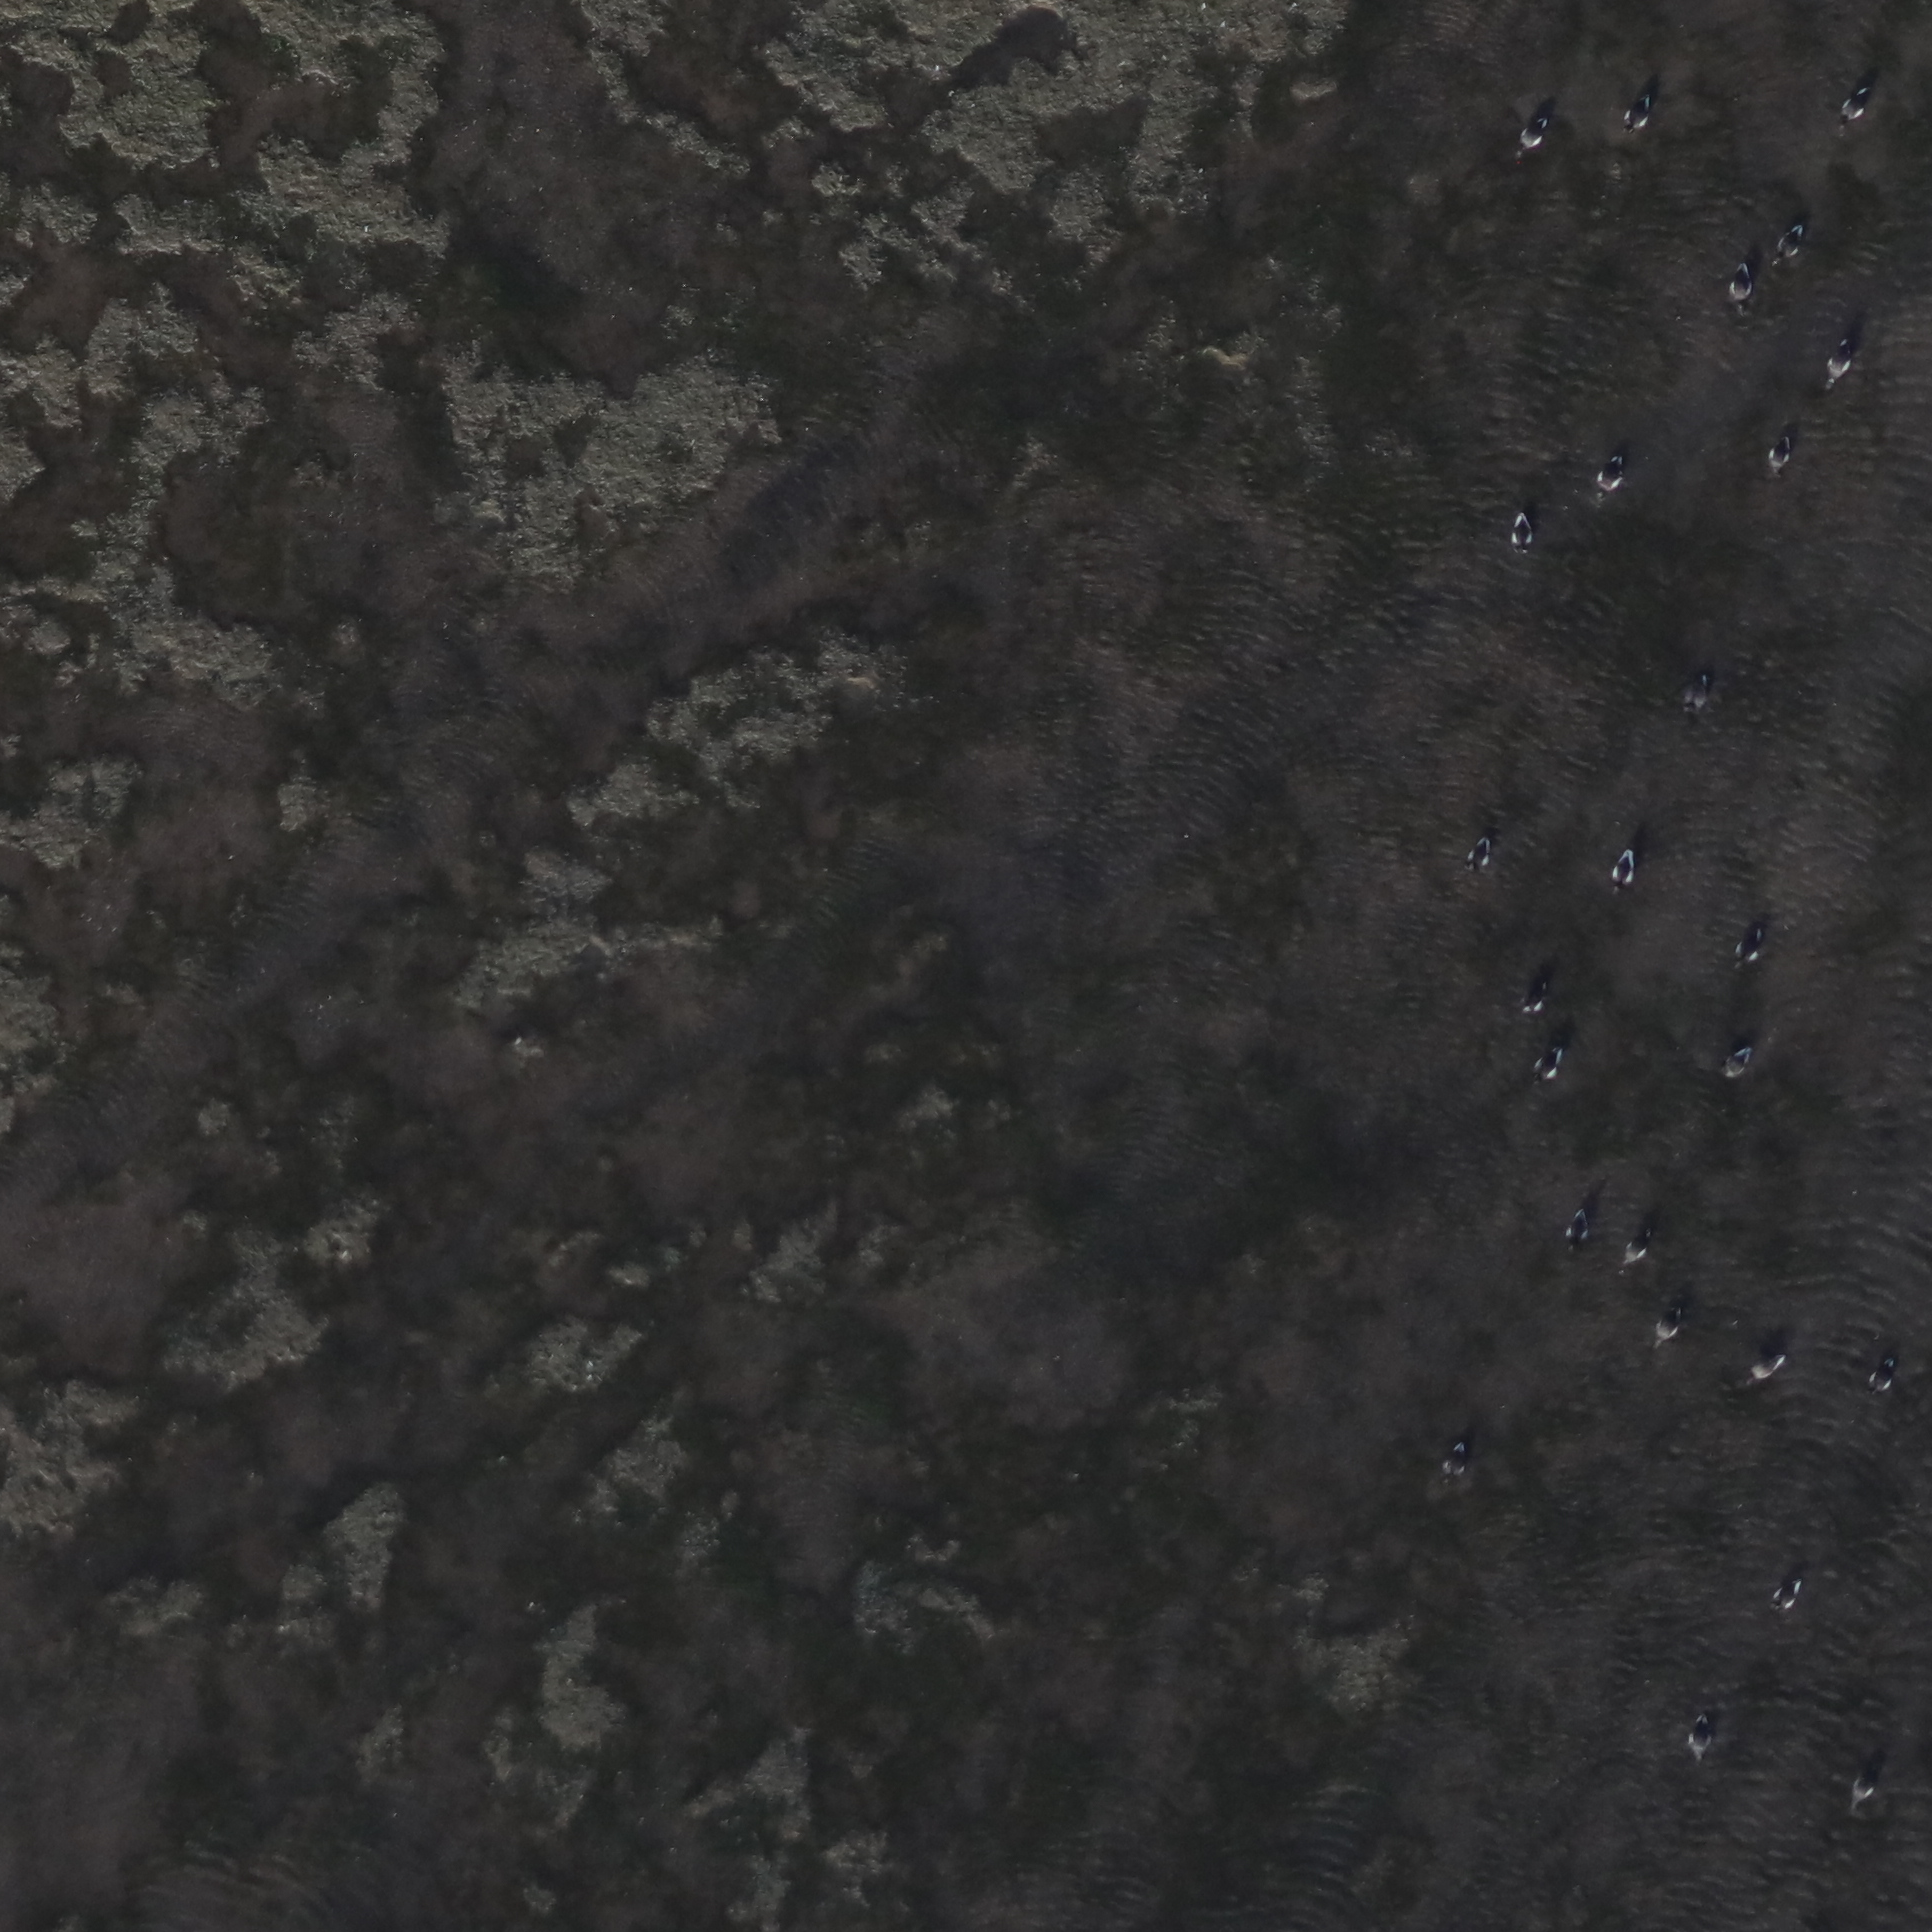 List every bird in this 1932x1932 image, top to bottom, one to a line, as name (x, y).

brant (1853, 106)
brant (1638, 114)
brant (1532, 130)
brant (1788, 245)
brant (1742, 288)
brant (1837, 366)
brant (1780, 451)
brant (1610, 480)
brant (1521, 532)
brant (1700, 694)
brant (1477, 854)
brant (1624, 869)
brant (1750, 951)
brant (1539, 996)
brant (1547, 1062)
brant (1734, 1062)
brant (1575, 1231)
brant (1635, 1247)
brant (1667, 1327)
brant (1770, 1367)
brant (1881, 1378)
brant (1456, 1459)
brant (1780, 1594)
brant (1696, 1740)
brant (1866, 1788)